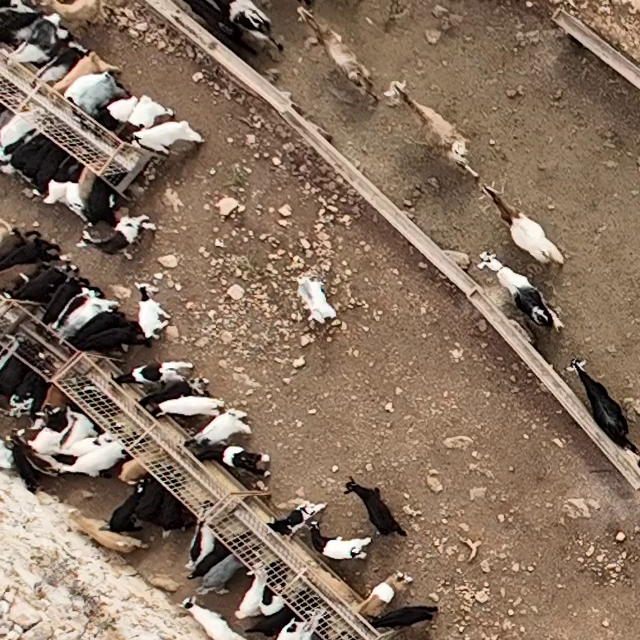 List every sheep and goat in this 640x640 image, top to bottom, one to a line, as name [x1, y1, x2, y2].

goat [191, 3, 282, 49]
goat [298, 6, 378, 102]
goat [0, 23, 39, 50]
goat [3, 29, 76, 64]
goat [32, 39, 89, 90]
goat [50, 50, 122, 92]
goat [64, 72, 107, 105]
goat [77, 73, 130, 115]
goat [382, 80, 479, 179]
goat [91, 95, 136, 134]
goat [117, 95, 174, 141]
goat [1, 103, 45, 148]
goat [134, 122, 202, 159]
goat [3, 127, 35, 176]
goat [11, 128, 53, 168]
goat [23, 139, 54, 178]
goat [34, 142, 70, 196]
goat [44, 145, 79, 202]
goat [64, 152, 92, 206]
goat [80, 161, 101, 207]
goat [91, 167, 123, 224]
goat [477, 183, 563, 268]
goat [76, 215, 150, 262]
goat [1, 226, 24, 257]
goat [3, 230, 60, 267]
goat [476, 250, 563, 331]
goat [1, 260, 41, 293]
goat [13, 266, 63, 304]
goat [36, 276, 85, 335]
goat [293, 276, 337, 323]
goat [132, 282, 170, 340]
goat [49, 290, 94, 335]
goat [58, 301, 115, 340]
goat [66, 312, 124, 344]
goat [86, 324, 148, 356]
goat [0, 335, 20, 368]
goat [0, 340, 27, 393]
goat [11, 346, 39, 414]
goat [25, 354, 49, 430]
goat [565, 360, 639, 453]
goat [110, 362, 190, 386]
goat [131, 375, 204, 411]
goat [41, 380, 66, 418]
goat [48, 385, 92, 431]
goat [157, 397, 221, 416]
goat [59, 403, 96, 447]
goat [185, 405, 251, 447]
goat [28, 428, 60, 453]
goat [3, 429, 51, 492]
goat [10, 430, 60, 477]
goat [64, 430, 114, 460]
goat [58, 439, 129, 474]
goat [120, 445, 162, 485]
goat [189, 447, 269, 477]
goat [139, 466, 170, 522]
goat [161, 472, 182, 539]
goat [107, 477, 143, 530]
goat [343, 480, 408, 537]
goat [183, 501, 215, 567]
goat [269, 501, 327, 541]
goat [66, 511, 148, 553]
goat [307, 521, 371, 559]
goat [188, 530, 250, 577]
goat [193, 543, 257, 593]
goat [233, 563, 268, 616]
goat [258, 564, 286, 613]
goat [354, 570, 414, 620]
goat [244, 587, 313, 637]
goat [179, 596, 253, 639]
goat [367, 606, 437, 629]
goat [280, 608, 323, 639]
goat [270, 609, 313, 639]
goat [286, 631, 326, 639]
goat [305, 632, 336, 639]